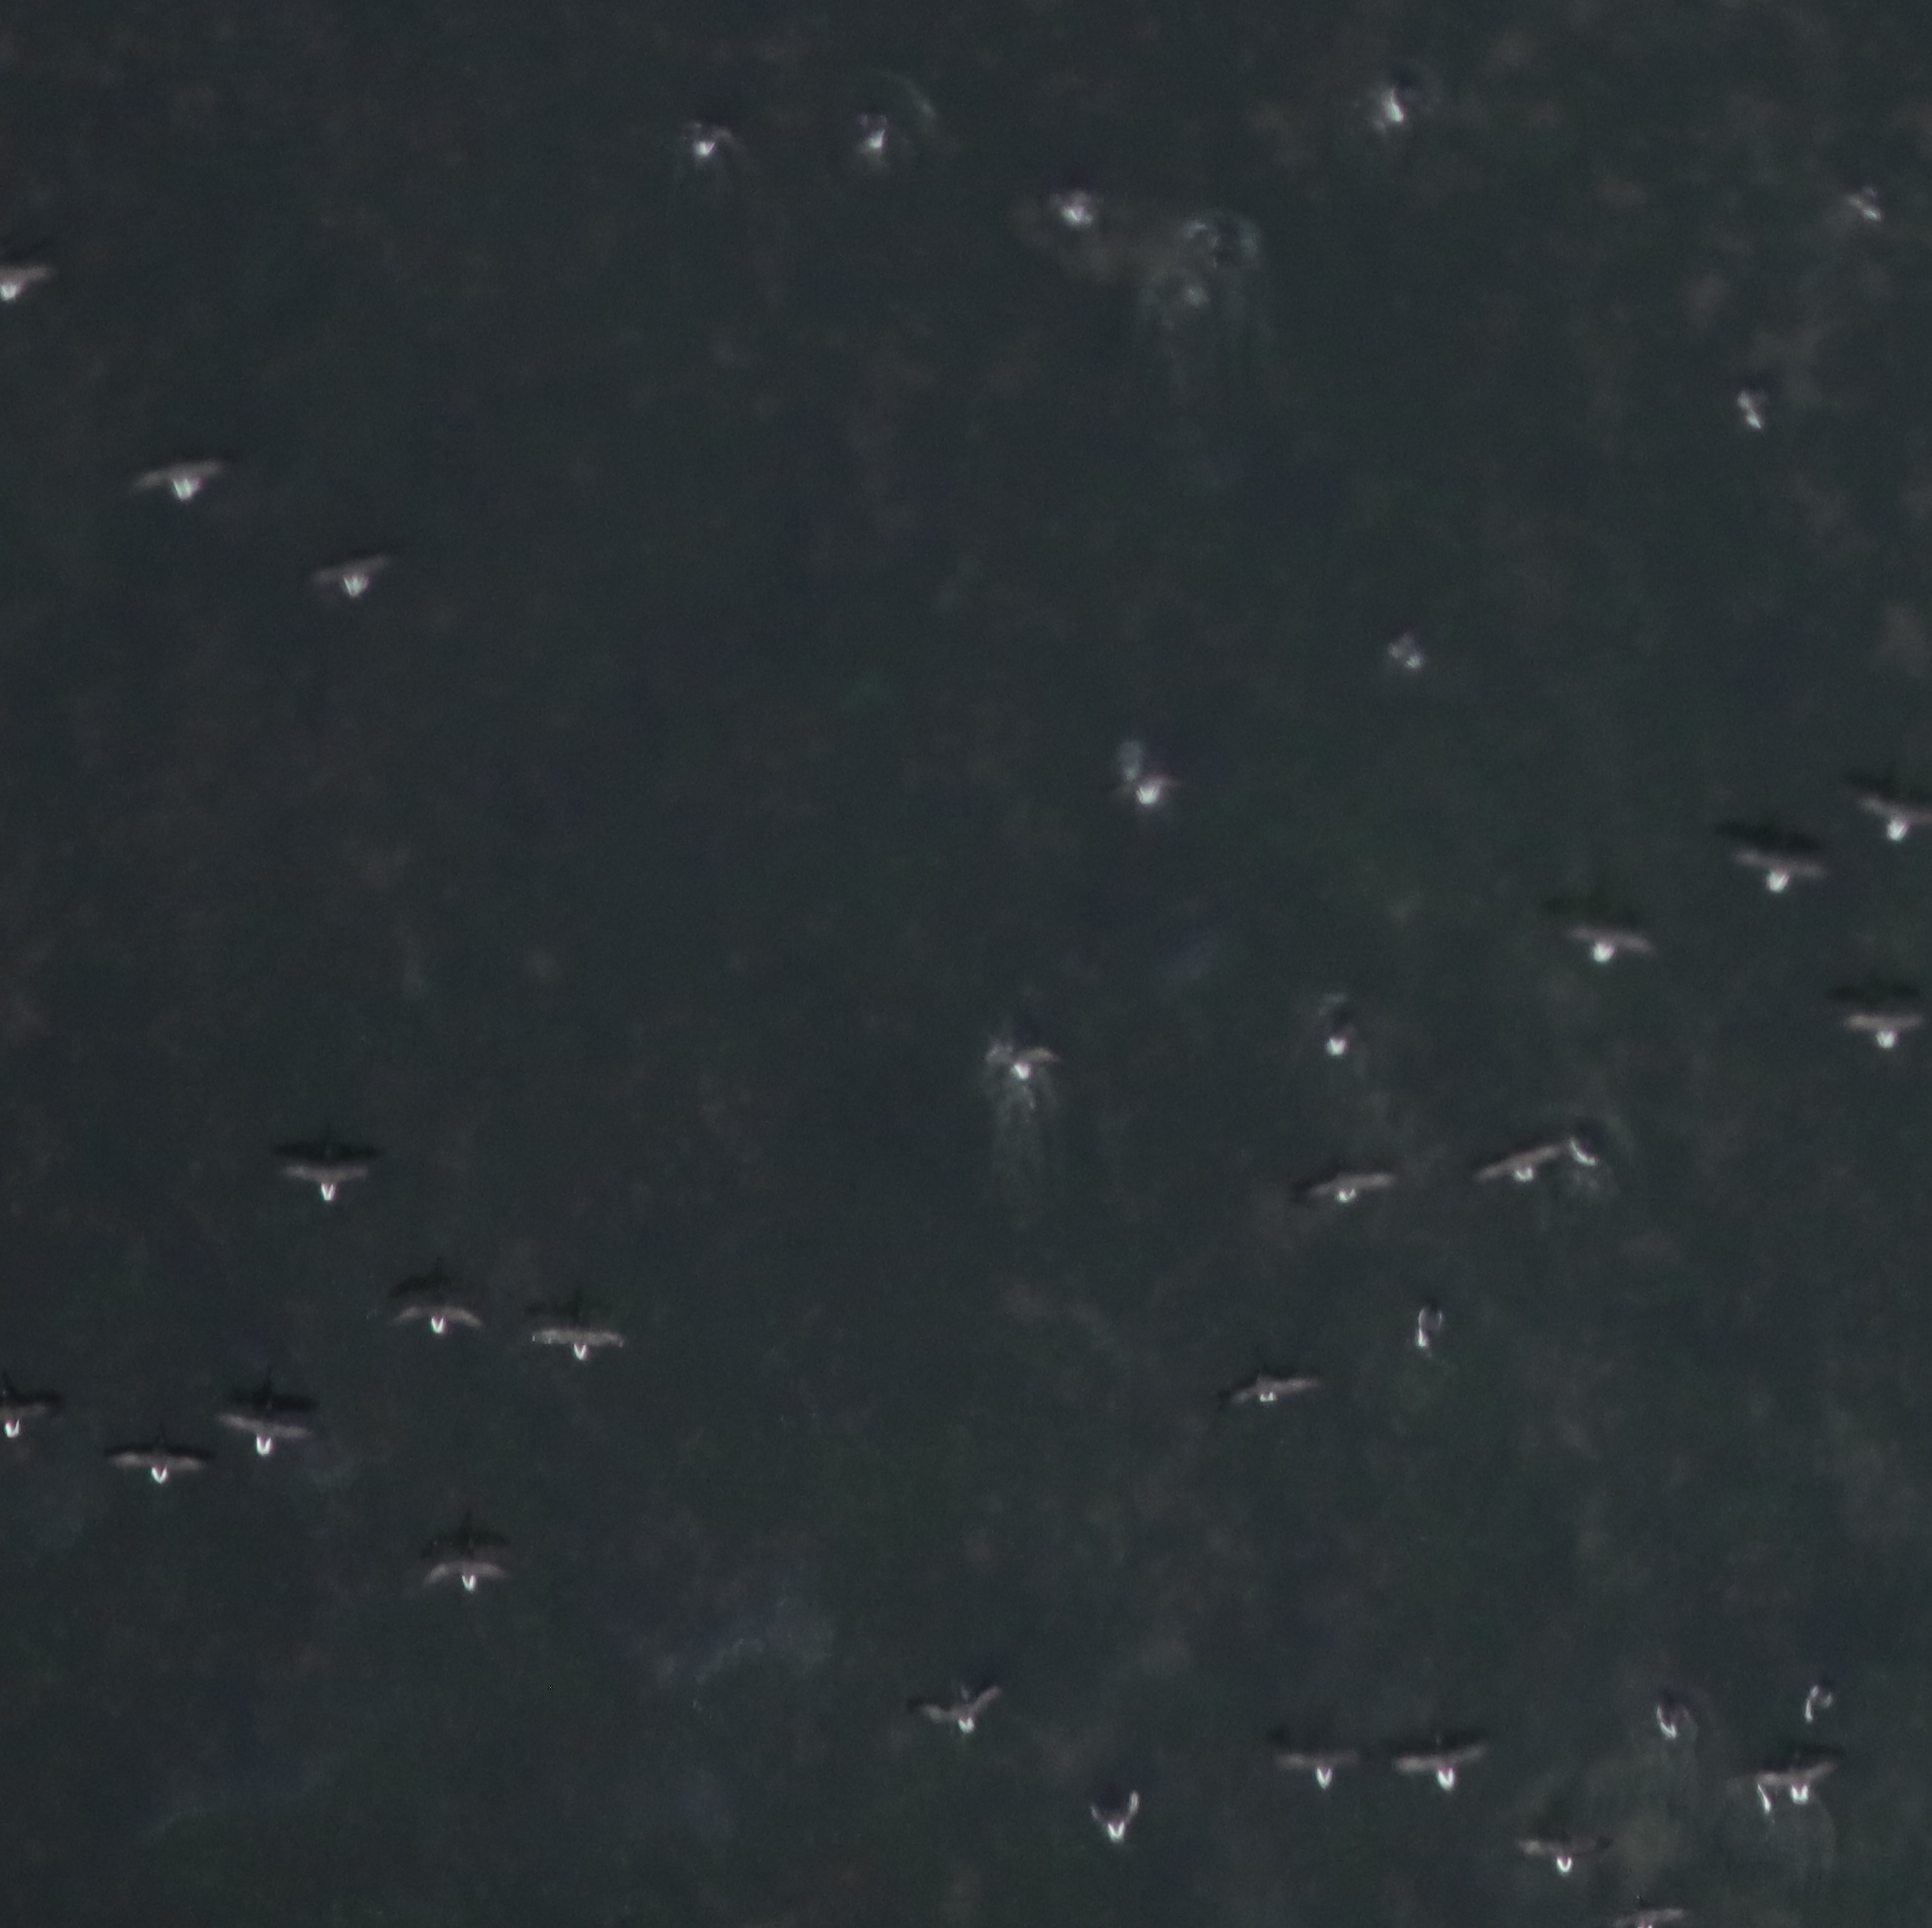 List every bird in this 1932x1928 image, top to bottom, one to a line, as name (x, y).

brant (1390, 106)
brant (874, 124)
brant (706, 136)
brant (1865, 200)
brant (1072, 202)
brant (7, 278)
brant (1753, 402)
brant (180, 476)
brant (354, 573)
brant (1406, 650)
brant (1147, 783)
brant (1894, 819)
brant (1777, 870)
brant (1614, 944)
brant (1884, 1025)
brant (1337, 1026)
brant (1022, 1061)
brant (1582, 1147)
brant (1523, 1161)
brant (328, 1177)
brant (1348, 1182)
brant (439, 1316)
brant (1431, 1325)
brant (580, 1340)
brant (1265, 1388)
brant (10, 1412)
brant (263, 1430)
brant (159, 1461)
brant (470, 1568)
brant (1818, 1701)
brant (961, 1715)
brant (1673, 1715)
brant (1322, 1766)
brant (1438, 1766)
brant (1796, 1776)
brant (1767, 1797)
brant (1114, 1814)
brant (1566, 1844)